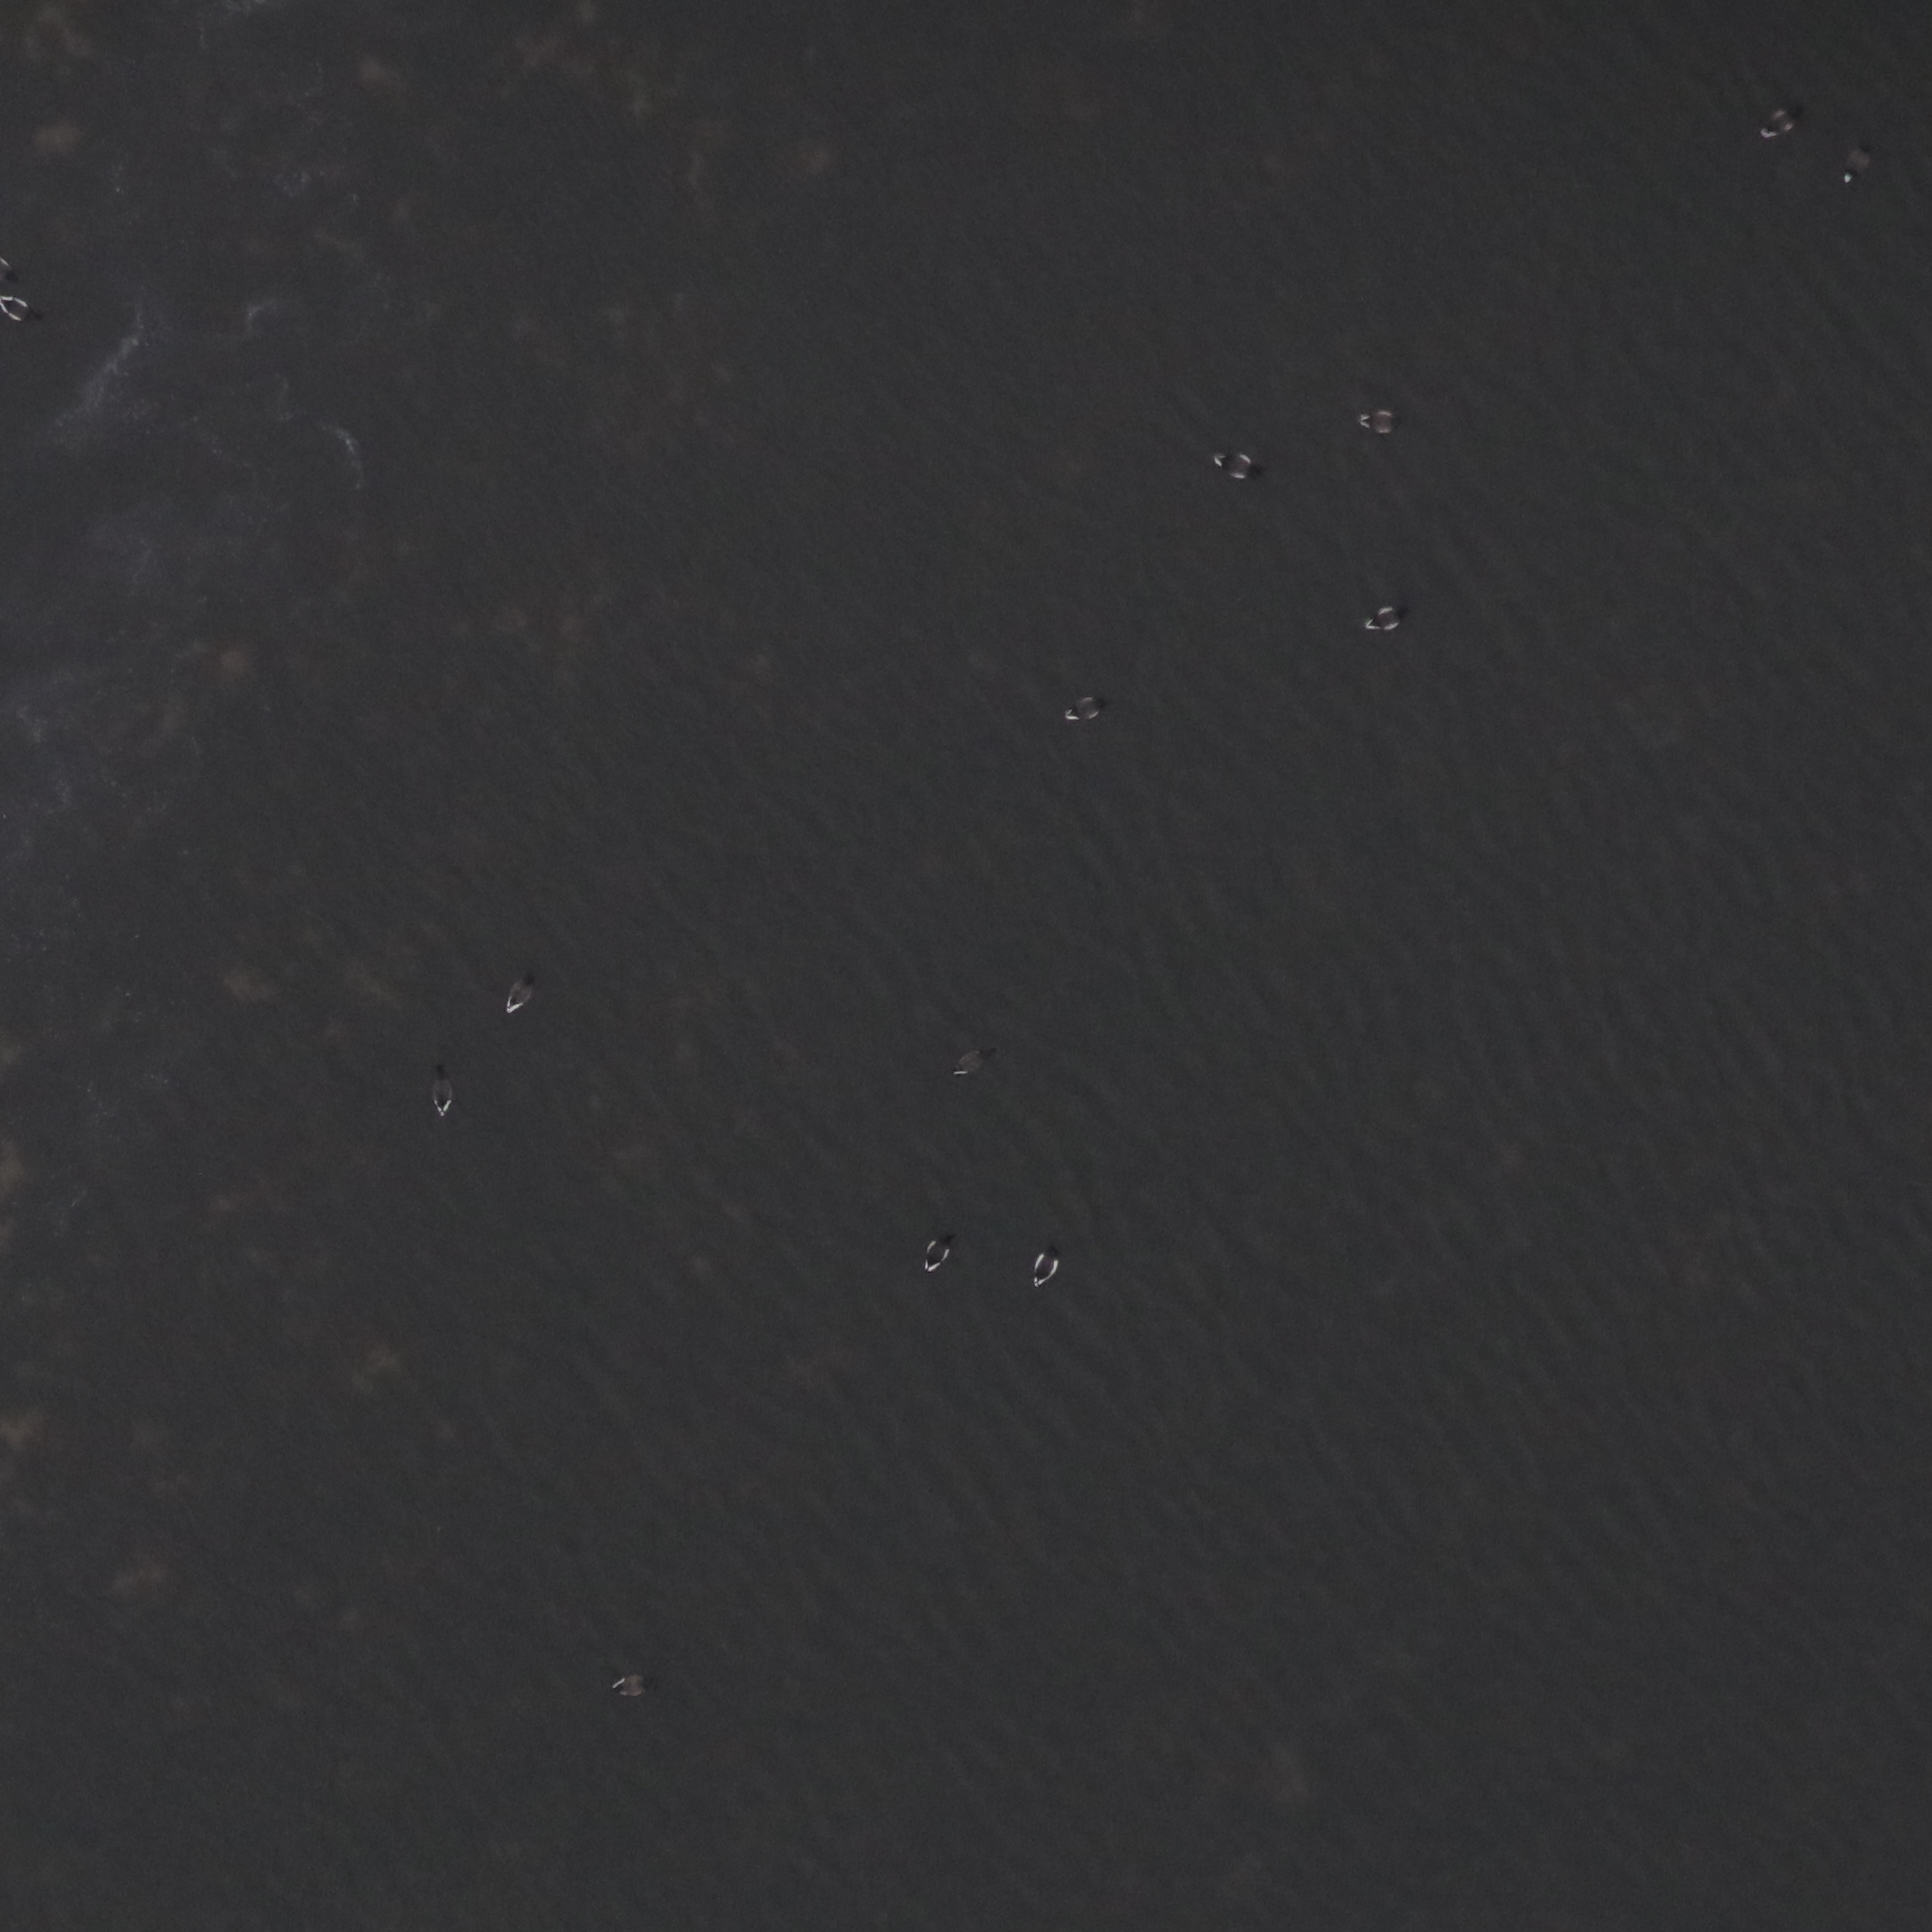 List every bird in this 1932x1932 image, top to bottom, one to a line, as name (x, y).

brant (1780, 123)
brant (1856, 161)
brant (13, 309)
brant (1369, 422)
brant (1229, 474)
brant (1387, 620)
brant (1077, 707)
brant (519, 994)
brant (965, 1059)
brant (444, 1090)
brant (937, 1255)
brant (1046, 1267)
brant (629, 1684)